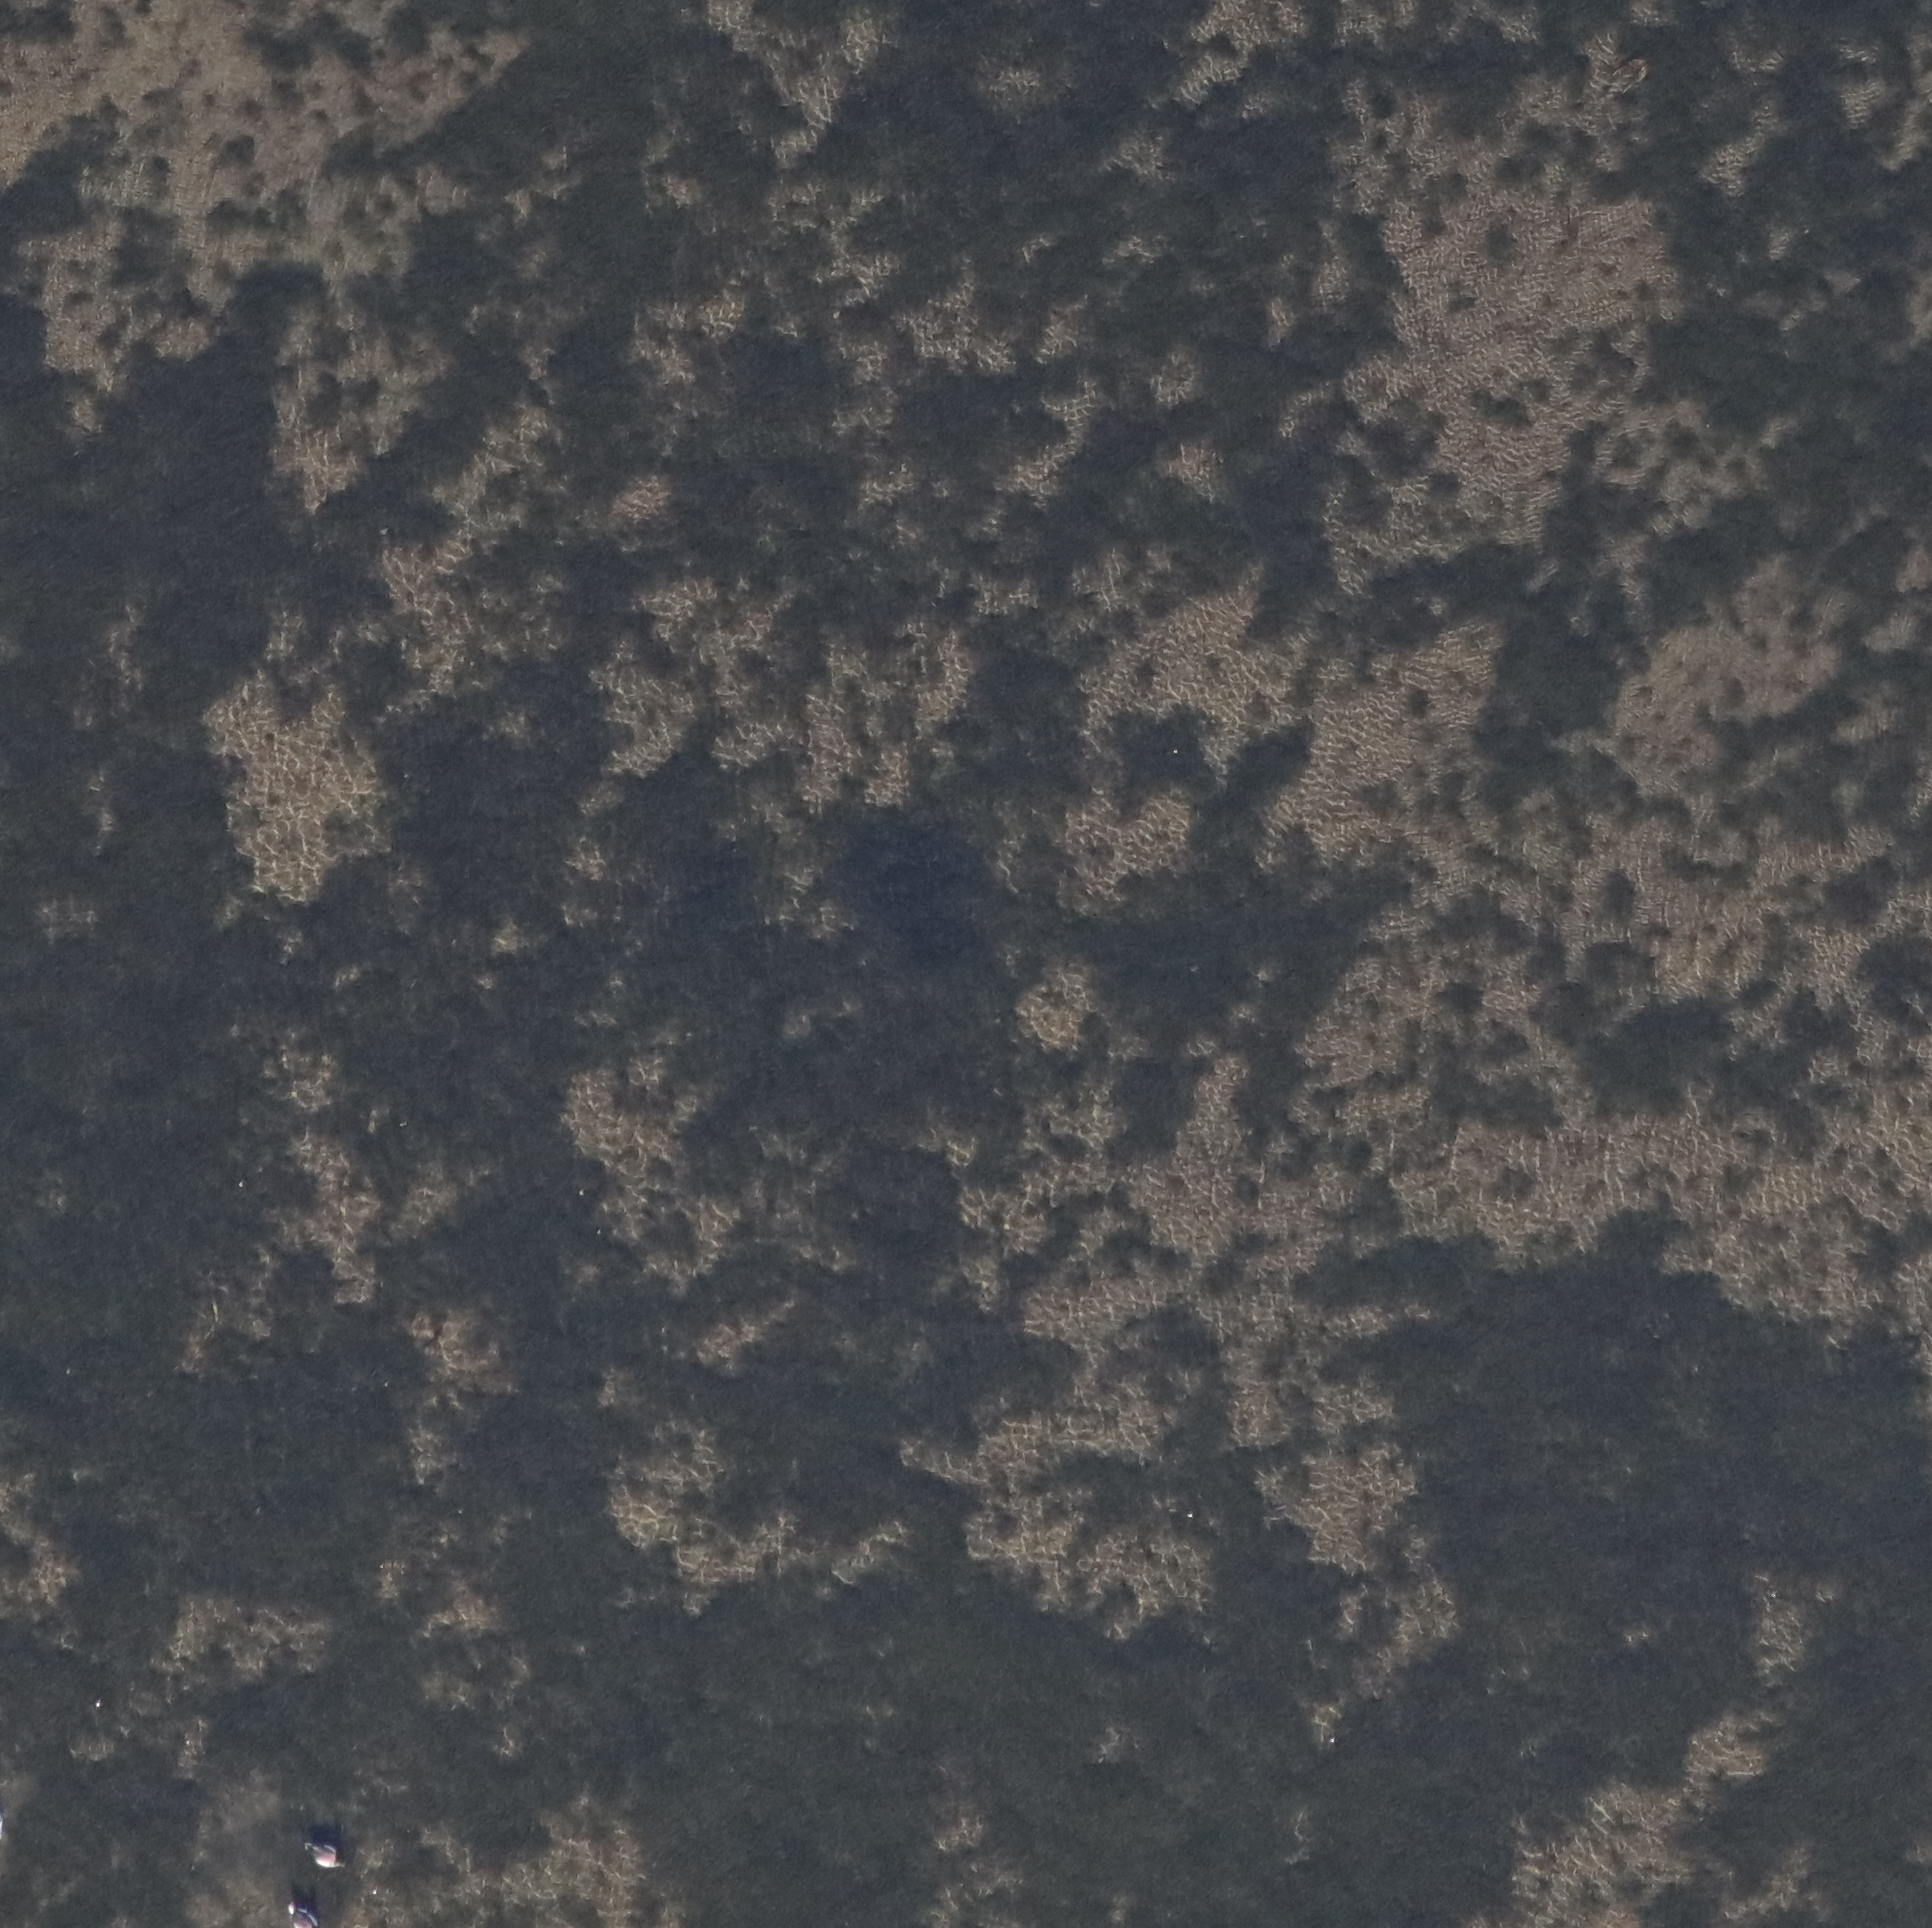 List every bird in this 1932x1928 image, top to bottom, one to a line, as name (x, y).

brant (326, 1854)
brant (303, 1922)